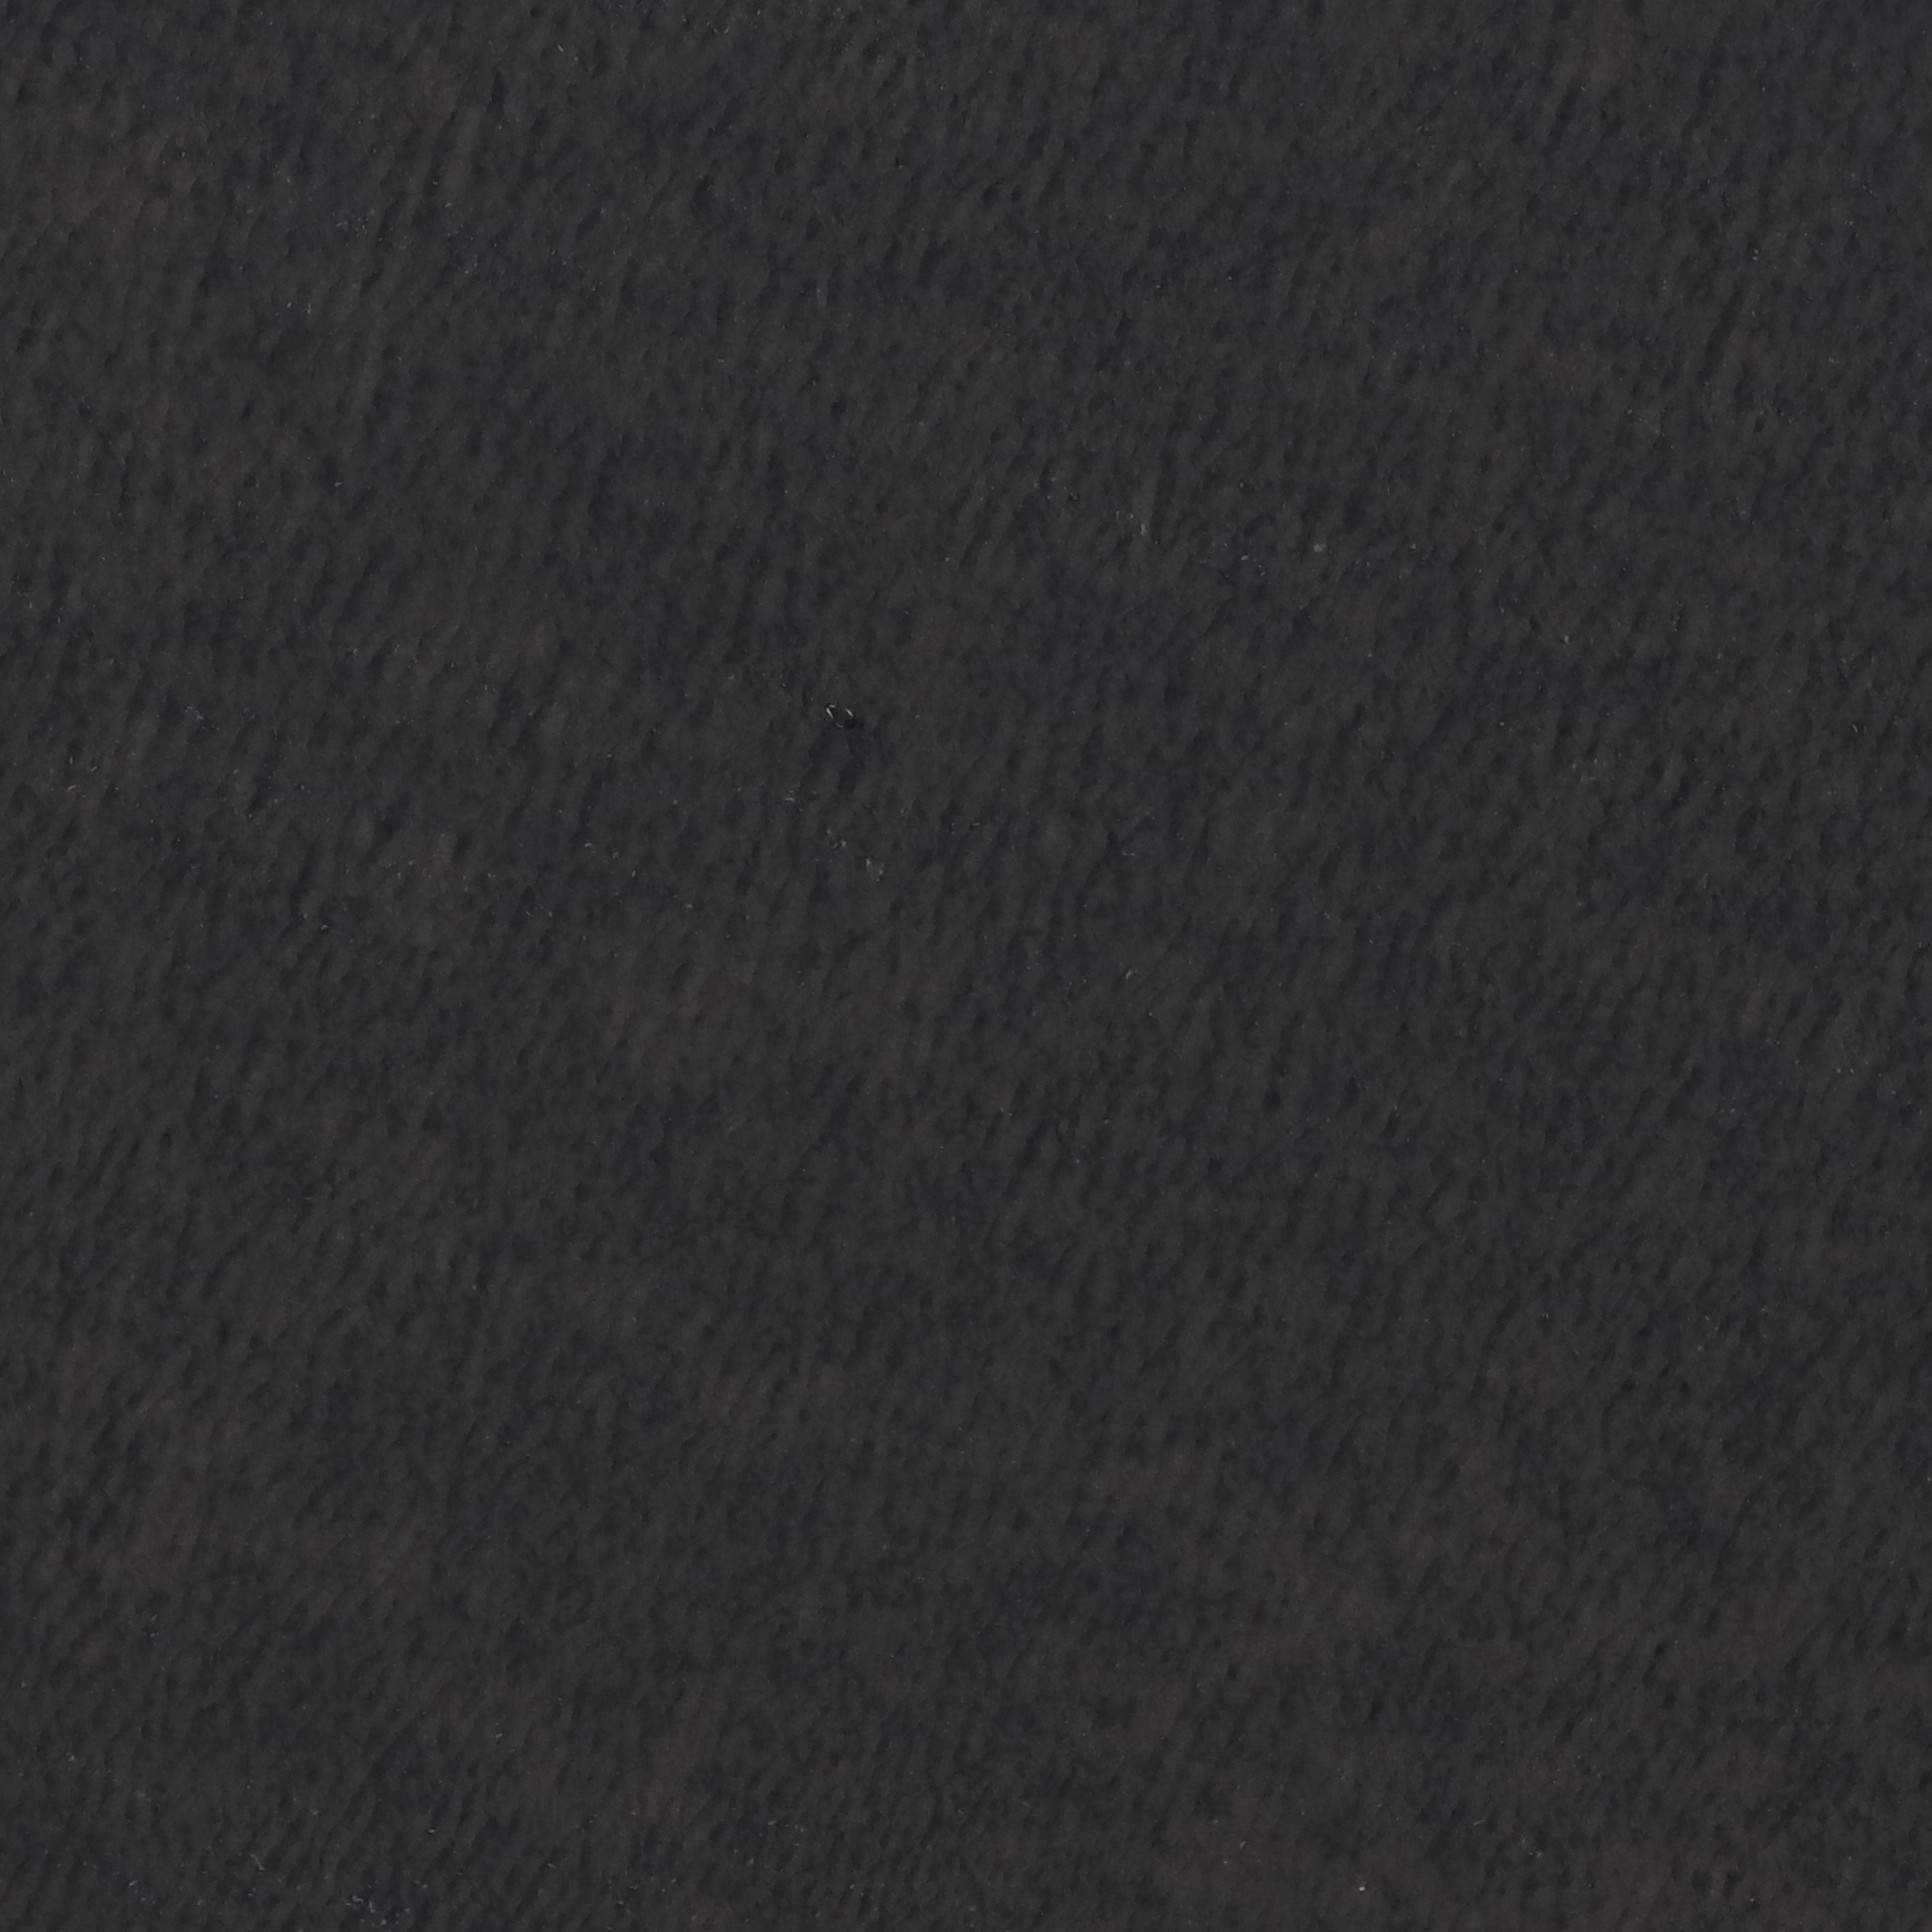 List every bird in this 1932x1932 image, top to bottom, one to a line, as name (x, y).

brant (841, 715)